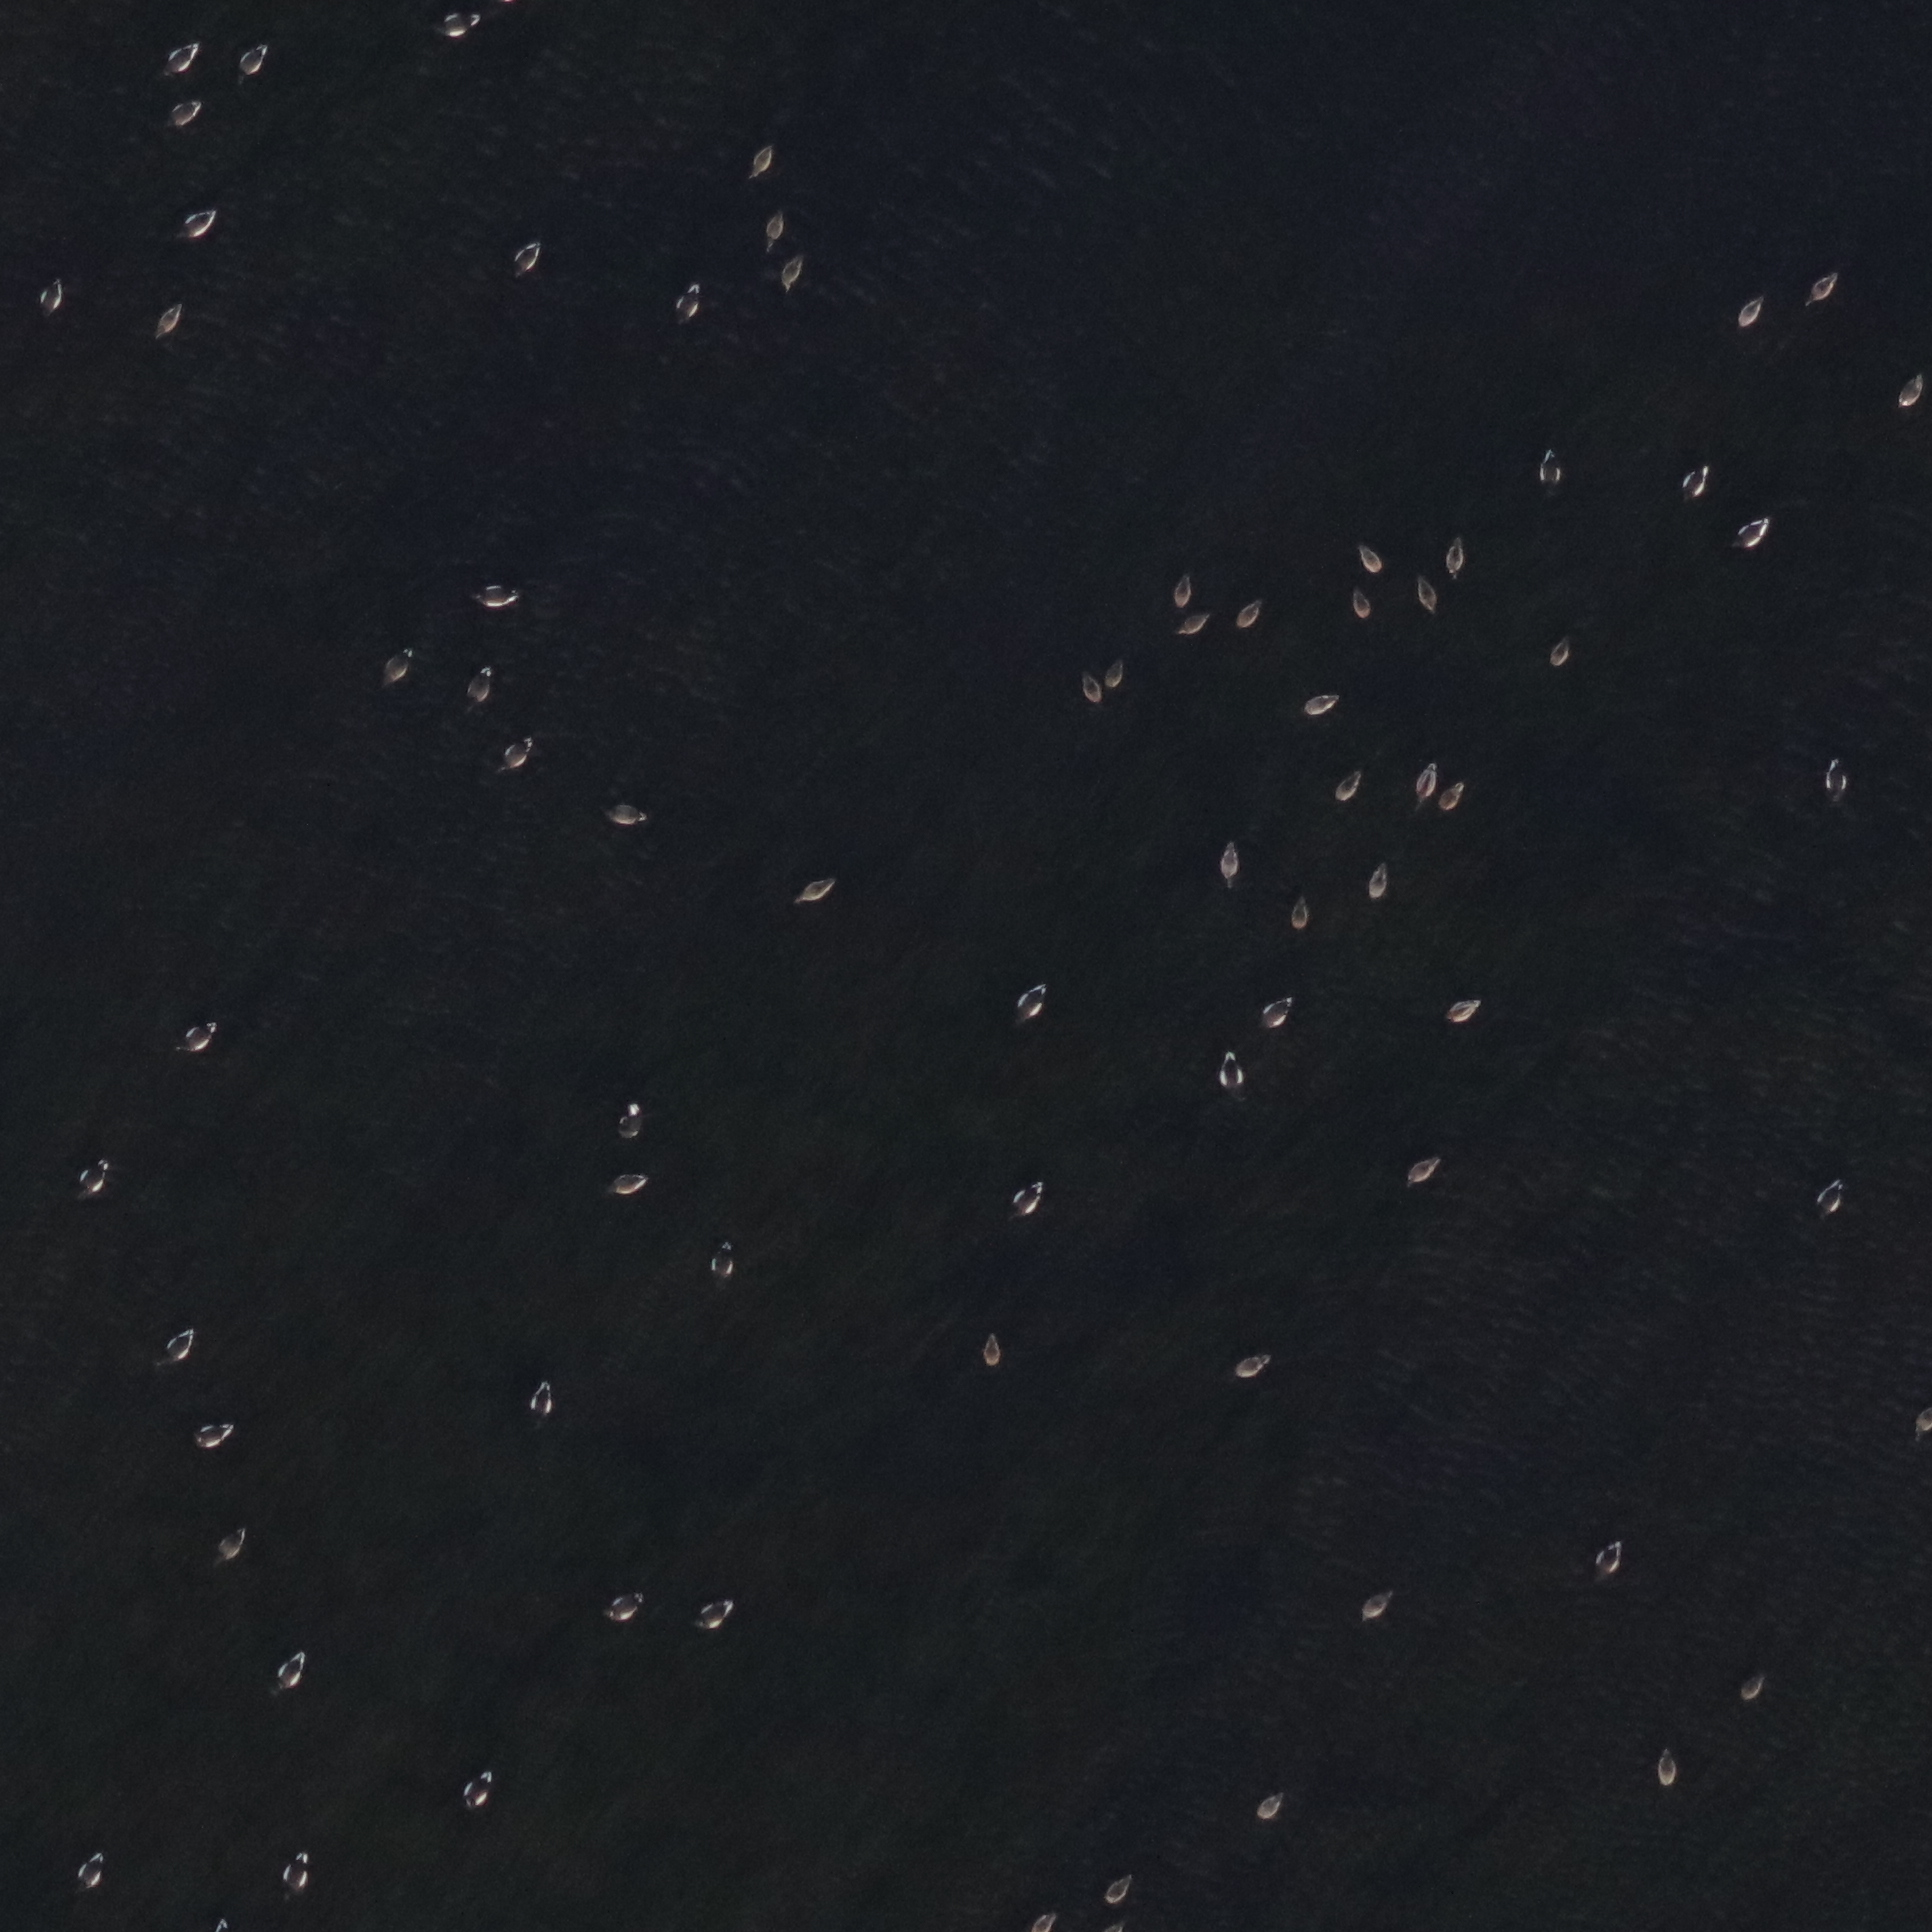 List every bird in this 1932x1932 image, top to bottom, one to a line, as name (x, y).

brant (456, 23)
brant (182, 60)
brant (252, 63)
brant (184, 112)
other bird (760, 166)
brant (196, 224)
other bird (779, 238)
brant (526, 260)
other bird (795, 269)
other bird (1820, 292)
brant (50, 299)
brant (686, 306)
other bird (1752, 314)
other bird (164, 321)
other bird (1916, 388)
brant (1550, 472)
brant (1695, 485)
brant (1751, 534)
other bird (1459, 551)
other bird (1371, 561)
other bird (1183, 585)
other bird (1433, 594)
brant (496, 595)
other bird (1360, 607)
other bird (1246, 613)
other bird (1199, 622)
other bird (1557, 654)
brant (399, 663)
other bird (1117, 667)
brant (479, 689)
other bird (1093, 692)
other bird (1319, 702)
brant (515, 756)
other bird (1430, 779)
brant (1836, 782)
other bird (1347, 784)
other bird (1454, 797)
brant (623, 813)
other bird (1231, 858)
other bird (1376, 883)
other bird (821, 893)
other bird (1300, 915)
brant (1030, 1003)
other bird (1464, 1008)
brant (1274, 1013)
brant (197, 1038)
brant (1231, 1073)
brant (630, 1121)
other bird (1422, 1170)
other bird (623, 1174)
brant (91, 1178)
brant (1830, 1199)
brant (1026, 1200)
brant (722, 1262)
brant (177, 1347)
other bird (994, 1351)
other bird (1256, 1368)
brant (541, 1401)
brant (1926, 1419)
brant (213, 1436)
brant (229, 1545)
brant (1609, 1560)
brant (623, 1606)
other bird (1376, 1607)
brant (711, 1614)
brant (290, 1672)
other bird (1755, 1684)
other bird (1665, 1772)
brant (478, 1789)
other bird (1275, 1799)
brant (90, 1873)
brant (295, 1874)
other bird (1120, 1889)
other bird (1039, 1918)